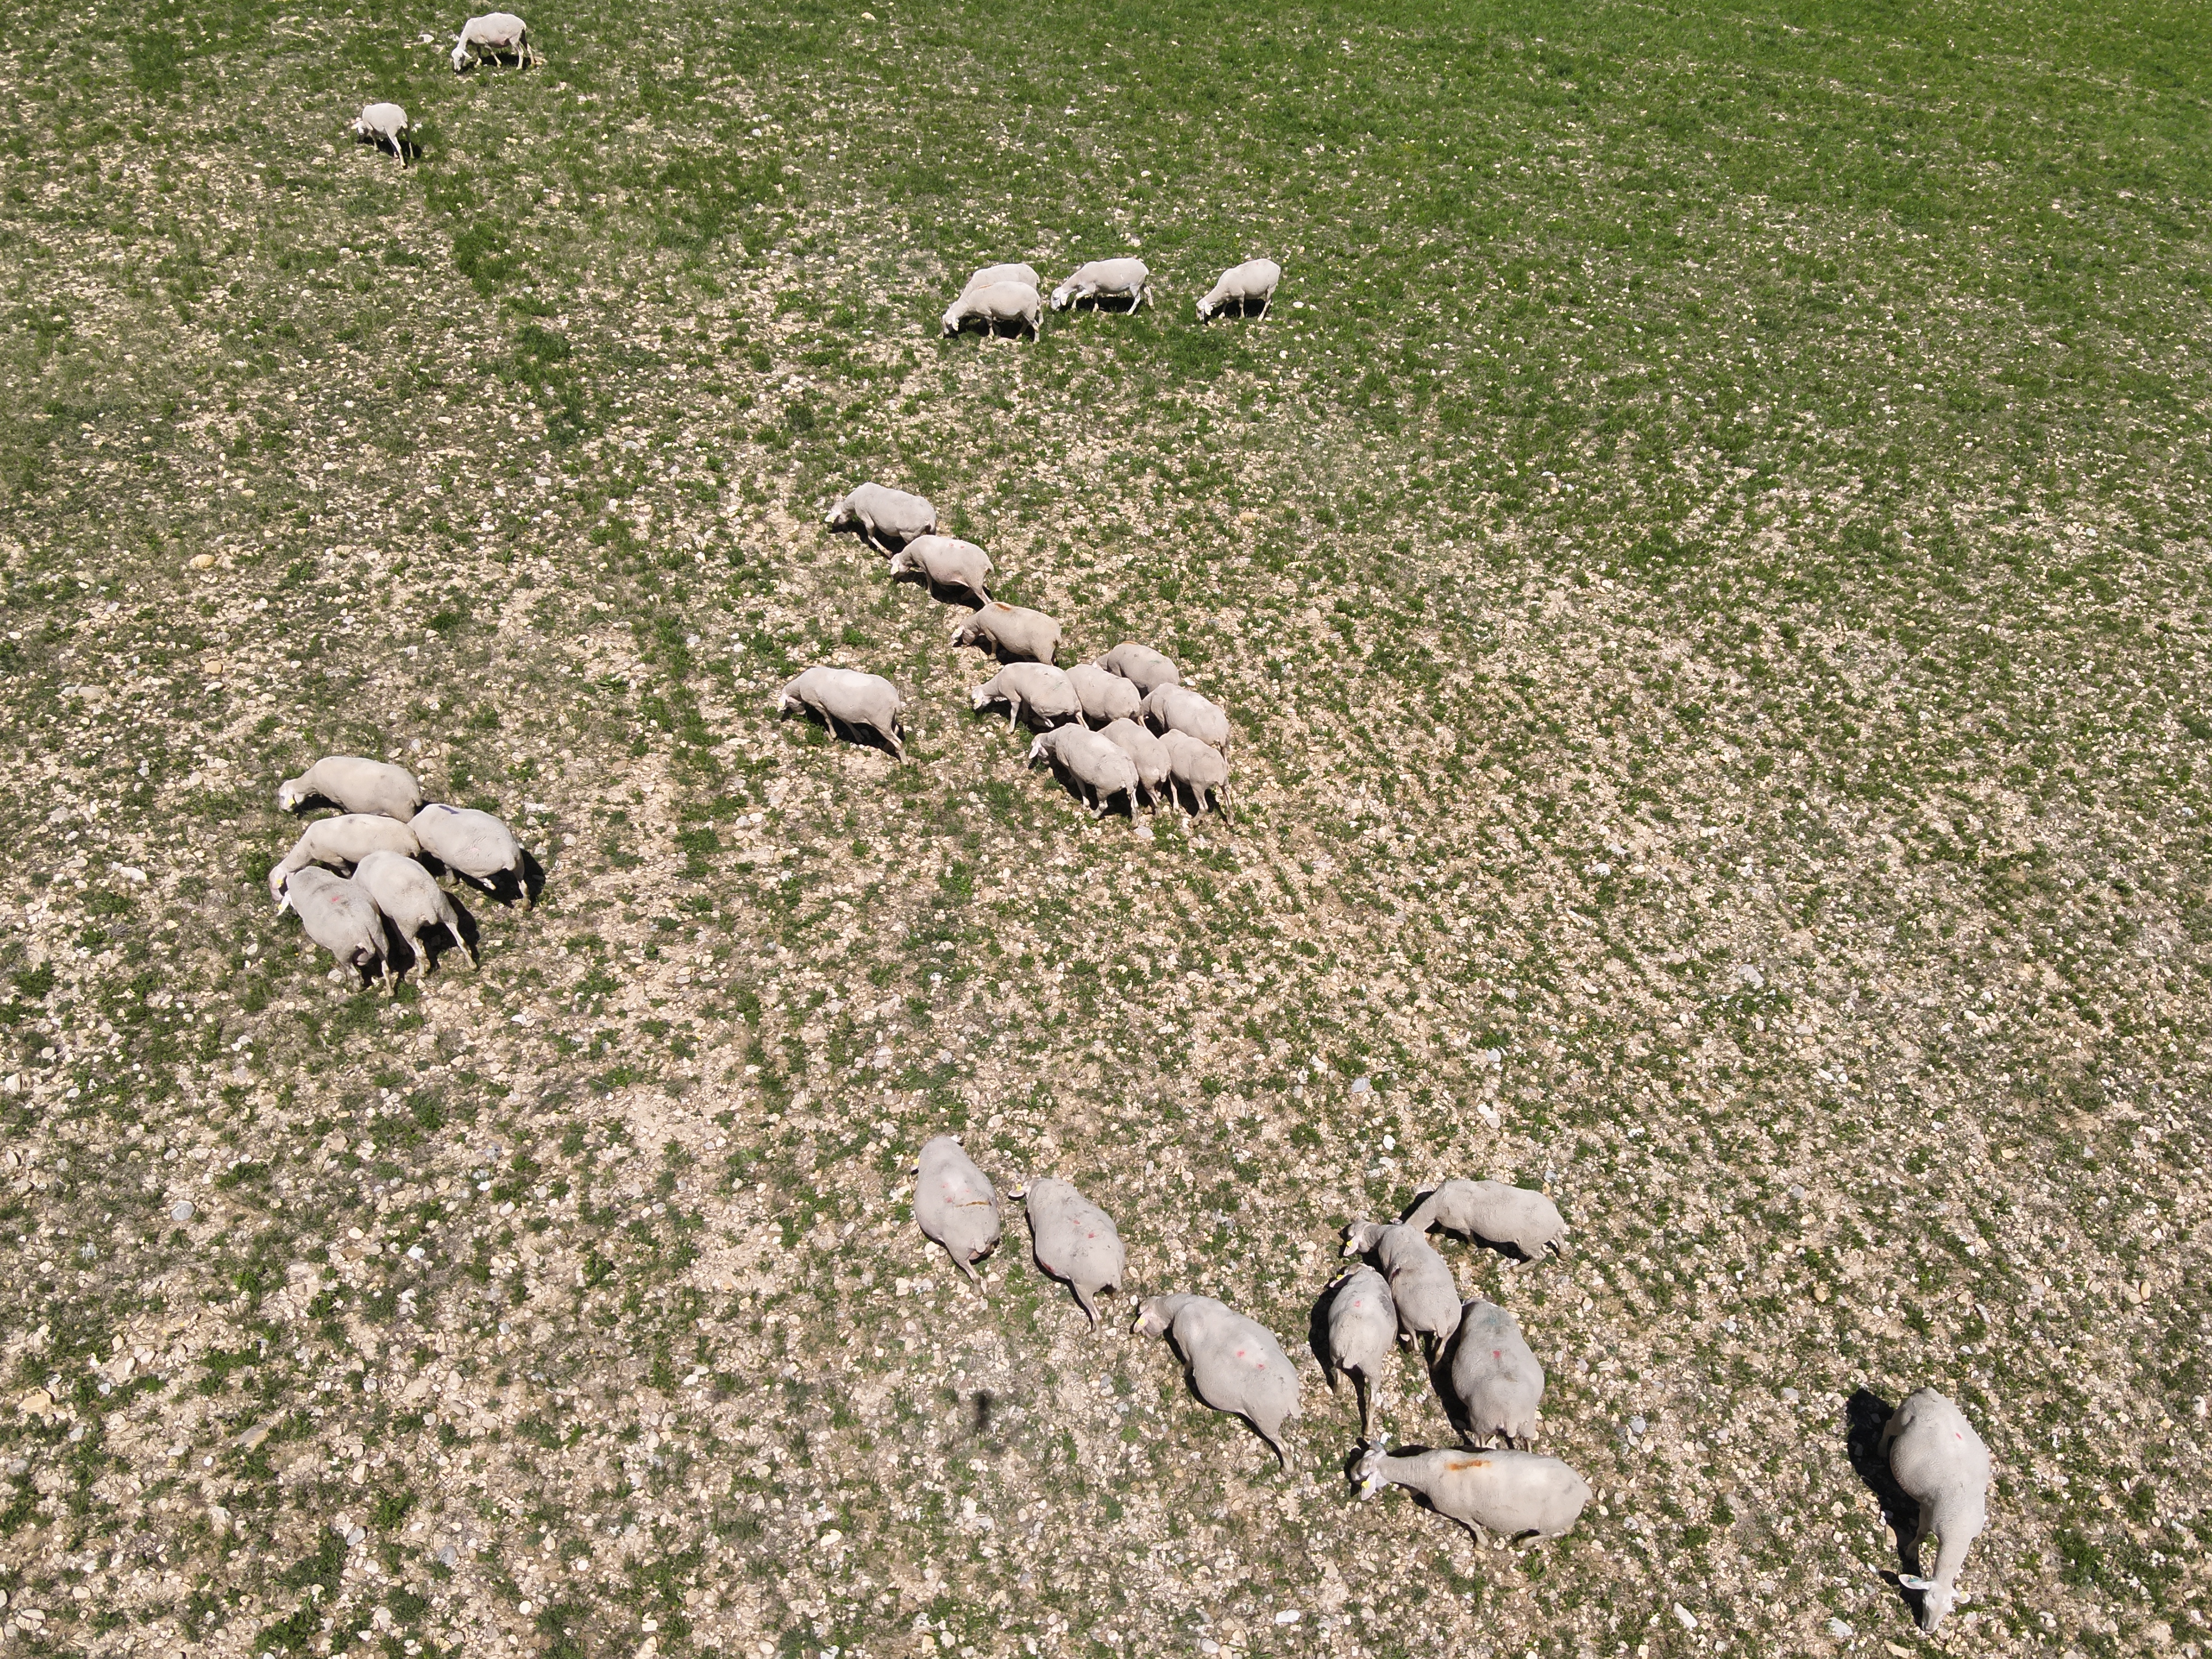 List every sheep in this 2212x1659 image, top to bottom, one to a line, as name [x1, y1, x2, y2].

sheep [450, 12, 537, 72]
sheep [353, 101, 415, 168]
sheep [1048, 258, 1154, 317]
sheep [1194, 259, 1284, 326]
sheep [956, 264, 1044, 324]
sheep [942, 281, 1040, 343]
sheep [825, 482, 938, 556]
sheep [889, 534, 995, 601]
sheep [950, 603, 1062, 662]
sheep [1090, 641, 1180, 693]
sheep [968, 661, 1084, 734]
sheep [1061, 663, 1145, 726]
sheep [778, 668, 911, 764]
sheep [1145, 684, 1233, 748]
sheep [1029, 726, 1140, 831]
sheep [1096, 729, 1171, 810]
sheep [1160, 729, 1236, 827]
sheep [276, 755, 424, 818]
sheep [406, 804, 528, 900]
sheep [268, 813, 422, 901]
sheep [352, 852, 471, 975]
sheep [275, 866, 390, 990]
sheep [909, 1134, 1005, 1279]
sheep [1018, 1175, 1126, 1335]
sheep [1403, 1180, 1569, 1261]
sheep [1342, 1219, 1462, 1365]
sheep [1326, 1264, 1400, 1436]
sheep [1133, 1293, 1307, 1474]
sheep [1449, 1301, 1546, 1449]
sheep [1890, 1387, 1997, 1625]
sheep [1350, 1449, 1595, 1548]